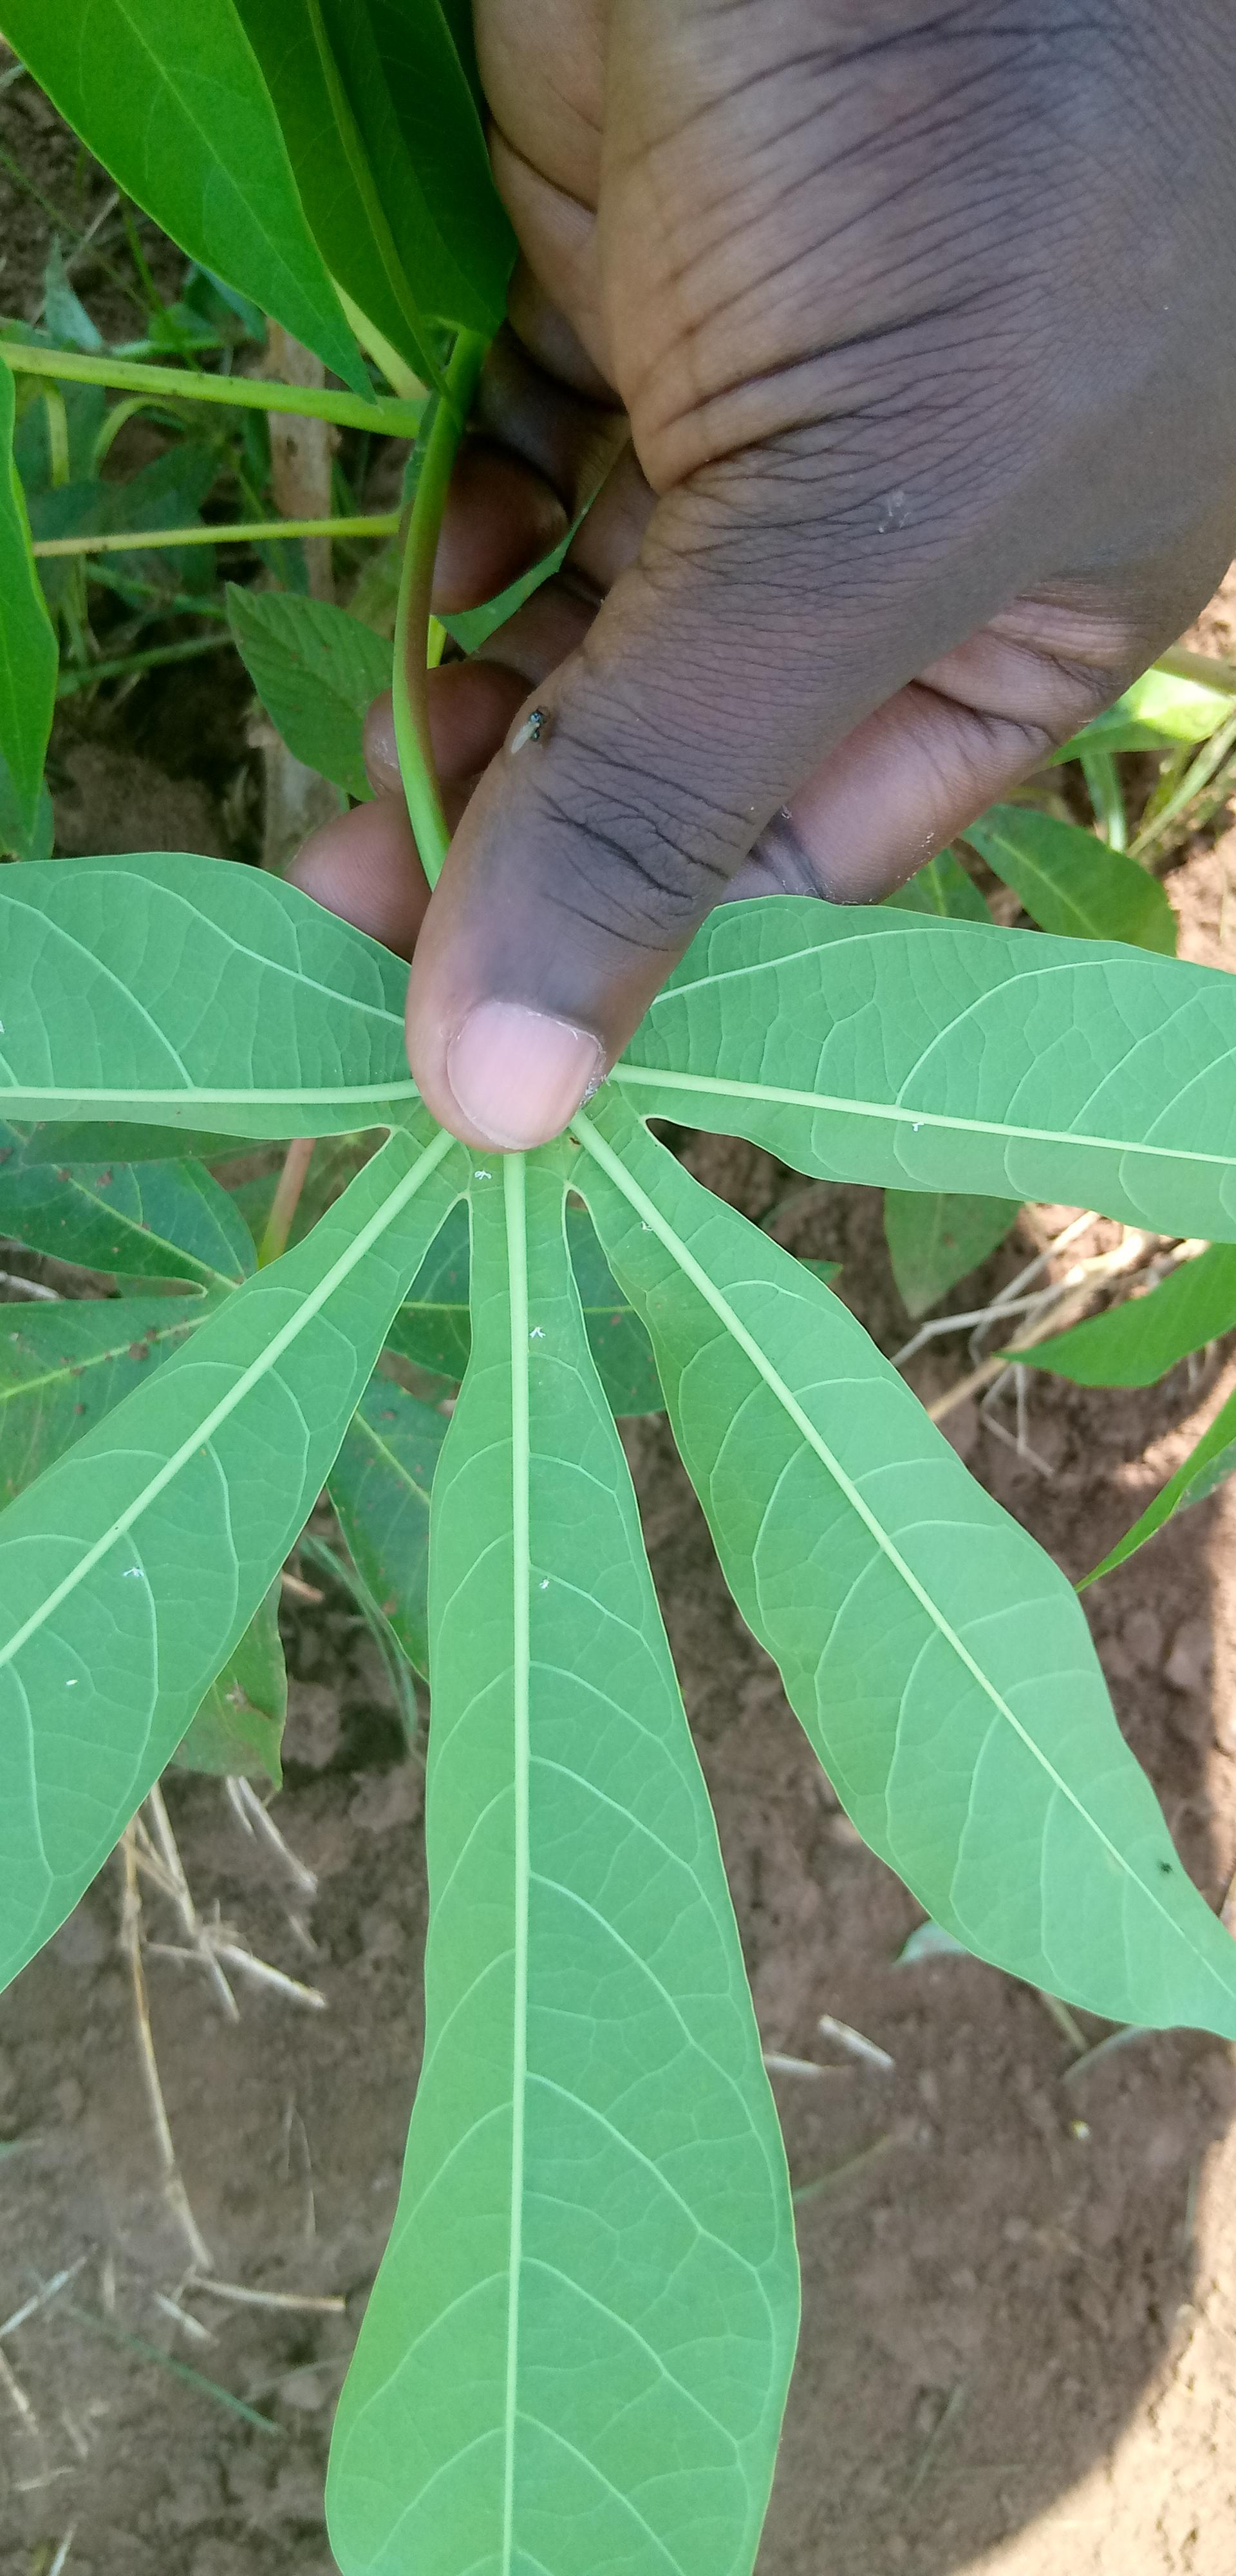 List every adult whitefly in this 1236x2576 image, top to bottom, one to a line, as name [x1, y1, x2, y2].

whitefly [910, 1120, 925, 1133]
whitefly [472, 1168, 493, 1181]
whitefly [640, 1218, 651, 1233]
whitefly [528, 1324, 547, 1340]
whitefly [121, 1563, 146, 1580]
whitefly [537, 1576, 550, 1591]
whitefly [63, 1678, 79, 1686]